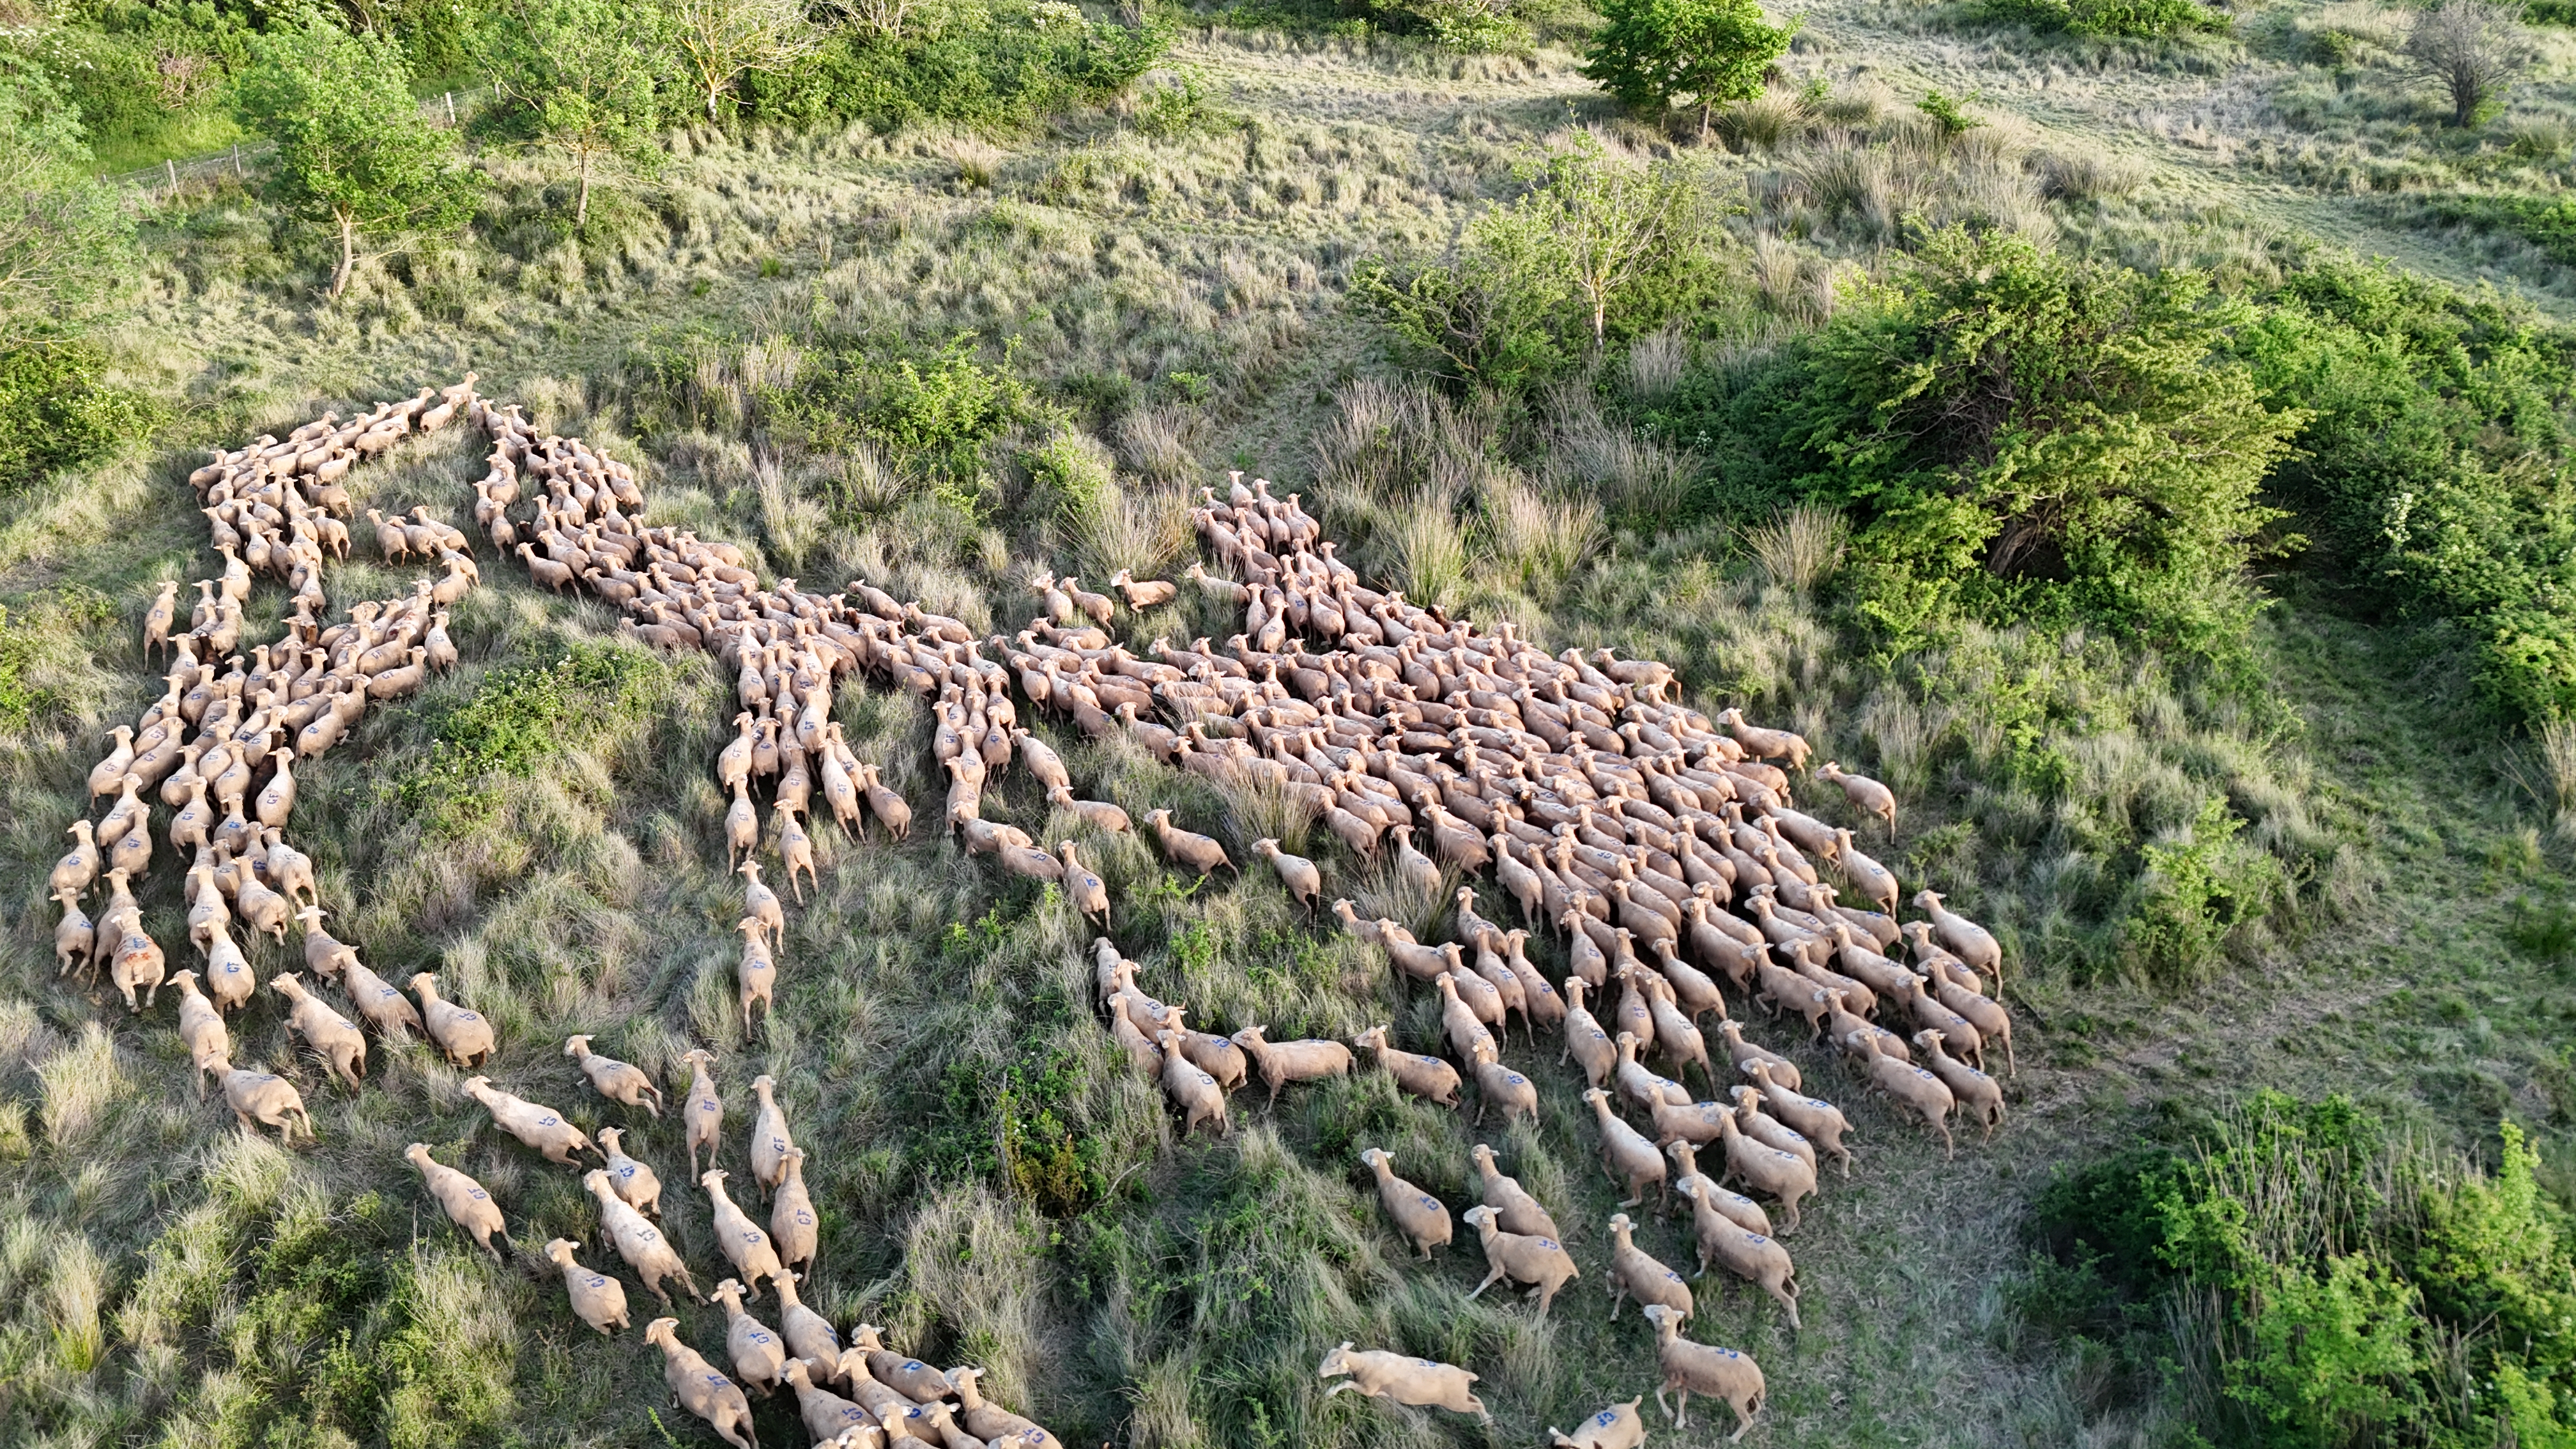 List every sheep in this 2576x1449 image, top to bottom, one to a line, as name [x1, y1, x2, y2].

sheep [441, 371, 479, 404]
sheep [385, 387, 436, 422]
sheep [463, 392, 485, 429]
sheep [420, 393, 463, 437]
sheep [472, 399, 505, 440]
sheep [339, 401, 392, 431]
sheep [369, 401, 416, 436]
sheep [503, 404, 528, 437]
sheep [289, 410, 339, 440]
sheep [337, 412, 372, 449]
sheep [500, 416, 529, 458]
sheep [354, 420, 406, 471]
sheep [307, 424, 337, 448]
sheep [493, 425, 521, 463]
sheep [519, 425, 572, 460]
sheep [260, 433, 307, 464]
sheep [224, 434, 278, 466]
sheep [298, 434, 343, 500]
sheep [567, 438, 600, 473]
sheep [490, 439, 512, 471]
sheep [562, 440, 592, 457]
sheep [268, 441, 314, 475]
sheep [540, 442, 567, 478]
sheep [519, 443, 546, 477]
sheep [236, 444, 263, 478]
sheep [315, 447, 357, 485]
sheep [594, 448, 634, 483]
sheep [189, 449, 228, 510]
sheep [484, 454, 504, 492]
sheep [561, 456, 597, 489]
sheep [233, 457, 265, 494]
sheep [540, 462, 566, 481]
sheep [236, 463, 270, 499]
sheep [604, 463, 644, 514]
sheep [488, 464, 520, 508]
sheep [207, 464, 239, 506]
sheep [591, 468, 625, 517]
sheep [566, 468, 596, 523]
sheep [1228, 470, 1253, 508]
sheep [258, 471, 286, 509]
sheep [298, 474, 355, 521]
sheep [281, 477, 310, 518]
sheep [1251, 478, 1280, 517]
sheep [546, 478, 562, 519]
sheep [472, 481, 494, 545]
sheep [555, 481, 586, 529]
sheep [1197, 486, 1234, 524]
sheep [246, 493, 284, 528]
sheep [1287, 493, 1320, 549]
sheep [532, 494, 556, 533]
sheep [1241, 498, 1272, 554]
sheep [217, 498, 238, 527]
sheep [230, 499, 271, 537]
sheep [283, 500, 318, 544]
sheep [489, 500, 519, 565]
sheep [1264, 500, 1294, 566]
sheep [1278, 502, 1316, 556]
sheep [408, 506, 476, 560]
sheep [200, 506, 241, 559]
sheep [306, 507, 352, 568]
sheep [1187, 507, 1237, 535]
sheep [1233, 507, 1265, 551]
sheep [366, 508, 410, 567]
sheep [1199, 508, 1243, 557]
sheep [553, 510, 586, 543]
sheep [541, 512, 578, 547]
sheep [629, 513, 665, 546]
sheep [384, 516, 437, 562]
sheep [594, 517, 643, 571]
sheep [240, 518, 284, 587]
sheep [288, 518, 326, 581]
sheep [516, 521, 548, 559]
sheep [583, 523, 637, 572]
sheep [656, 526, 713, 557]
sheep [1235, 527, 1283, 578]
sheep [261, 528, 296, 579]
sheep [636, 528, 679, 562]
sheep [536, 529, 598, 595]
sheep [679, 531, 747, 567]
sheep [578, 533, 630, 577]
sheep [429, 535, 481, 588]
sheep [670, 537, 726, 570]
sheep [1292, 537, 1334, 598]
sheep [213, 541, 256, 607]
sheep [1319, 542, 1357, 584]
sheep [284, 542, 311, 591]
sheep [516, 542, 583, 606]
sheep [1236, 545, 1267, 585]
sheep [644, 546, 697, 585]
sheep [690, 550, 760, 599]
sheep [1296, 551, 1330, 595]
sheep [1280, 554, 1309, 601]
sheep [430, 556, 471, 612]
sheep [1183, 560, 1251, 604]
sheep [298, 560, 326, 617]
sheep [647, 562, 697, 595]
sheep [696, 566, 739, 594]
sheep [581, 567, 638, 617]
sheep [1263, 567, 1285, 618]
sheep [1110, 568, 1180, 614]
sheep [1339, 568, 1385, 610]
sheep [1032, 570, 1073, 626]
sheep [629, 571, 681, 613]
sheep [655, 571, 706, 609]
sheep [1280, 572, 1310, 638]
sheep [1309, 572, 1343, 616]
sheep [1331, 574, 1366, 616]
sheep [216, 576, 242, 621]
sheep [1059, 577, 1115, 642]
sheep [779, 577, 828, 609]
sheep [731, 578, 793, 613]
sheep [695, 579, 747, 605]
sheep [848, 579, 907, 635]
sheep [191, 579, 218, 629]
sheep [381, 579, 433, 611]
sheep [145, 580, 179, 672]
sheep [1242, 583, 1270, 650]
sheep [776, 584, 818, 618]
sheep [1303, 585, 1345, 651]
sheep [696, 587, 736, 620]
sheep [385, 590, 433, 643]
sheep [1339, 590, 1384, 645]
sheep [1384, 591, 1425, 616]
sheep [752, 591, 797, 636]
sheep [674, 592, 699, 625]
sheep [826, 593, 886, 624]
sheep [289, 594, 317, 625]
sheep [627, 597, 687, 624]
sheep [209, 597, 245, 658]
sheep [370, 598, 406, 647]
sheep [729, 600, 795, 643]
sheep [1257, 600, 1290, 654]
sheep [319, 601, 384, 649]
sheep [642, 600, 702, 651]
sheep [900, 601, 975, 644]
sheep [1385, 600, 1444, 635]
sheep [699, 602, 757, 639]
sheep [794, 603, 855, 631]
sheep [1370, 603, 1414, 645]
sheep [1424, 604, 1487, 639]
sheep [328, 605, 367, 667]
sheep [812, 607, 885, 683]
sheep [842, 607, 904, 644]
sheep [736, 610, 805, 651]
sheep [425, 611, 458, 679]
sheep [693, 613, 741, 647]
sheep [1405, 615, 1456, 651]
sheep [269, 615, 303, 671]
sheep [804, 616, 864, 681]
sheep [1027, 616, 1112, 649]
sheep [619, 617, 679, 647]
sheep [787, 617, 843, 673]
sheep [765, 619, 784, 646]
sheep [334, 620, 375, 668]
sheep [736, 620, 764, 671]
sheep [874, 620, 946, 662]
sheep [1451, 620, 1509, 659]
sheep [299, 621, 334, 673]
sheep [858, 622, 914, 681]
sheep [1494, 622, 1553, 661]
sheep [357, 624, 418, 676]
sheep [711, 624, 741, 687]
sheep [921, 626, 968, 664]
sheep [191, 628, 226, 681]
sheep [1445, 629, 1488, 669]
sheep [1014, 630, 1083, 673]
sheep [1411, 630, 1455, 669]
sheep [1340, 632, 1401, 675]
sheep [166, 633, 200, 694]
sheep [1227, 633, 1288, 675]
sheep [1359, 633, 1395, 654]
sheep [798, 634, 825, 684]
sheep [900, 634, 948, 681]
sheep [988, 634, 1042, 672]
sheep [1060, 636, 1139, 674]
sheep [1190, 636, 1248, 679]
sheep [1401, 636, 1455, 675]
sheep [1148, 636, 1214, 672]
sheep [1480, 637, 1530, 689]
sheep [1283, 638, 1322, 671]
sheep [775, 640, 797, 685]
sheep [270, 640, 307, 693]
sheep [956, 640, 1013, 700]
sheep [1512, 640, 1580, 681]
sheep [1103, 642, 1187, 688]
sheep [317, 642, 363, 693]
sheep [937, 643, 988, 695]
sheep [244, 644, 272, 716]
sheep [1392, 644, 1440, 701]
sheep [736, 645, 766, 712]
sheep [881, 645, 937, 711]
sheep [366, 646, 427, 700]
sheep [758, 646, 780, 700]
sheep [1445, 647, 1497, 693]
sheep [1559, 647, 1618, 693]
sheep [1590, 647, 1682, 704]
sheep [290, 648, 328, 702]
sheep [1325, 650, 1399, 695]
sheep [791, 651, 817, 707]
sheep [1276, 652, 1330, 703]
sheep [1511, 652, 1569, 704]
sheep [1342, 653, 1373, 715]
sheep [1043, 653, 1075, 682]
sheep [1314, 654, 1351, 714]
sheep [1424, 654, 1470, 703]
sheep [1010, 654, 1051, 721]
sheep [221, 655, 248, 698]
sheep [1479, 656, 1514, 696]
sheep [1081, 656, 1152, 698]
sheep [1257, 658, 1291, 699]
sheep [1038, 659, 1101, 731]
sheep [1360, 659, 1382, 679]
sheep [1188, 660, 1257, 688]
sheep [180, 664, 216, 726]
sheep [935, 665, 953, 702]
sheep [1142, 666, 1214, 697]
sheep [963, 667, 988, 714]
sheep [253, 670, 291, 712]
sheep [774, 670, 799, 723]
sheep [794, 670, 832, 727]
sheep [1072, 670, 1154, 722]
sheep [1201, 670, 1267, 714]
sheep [1454, 670, 1522, 719]
sheep [982, 672, 1016, 732]
sheep [139, 673, 186, 732]
sheep [315, 673, 372, 724]
sheep [282, 676, 342, 748]
sheep [1360, 676, 1423, 725]
sheep [1542, 678, 1613, 728]
sheep [1509, 679, 1570, 725]
sheep [199, 680, 228, 733]
sheep [1153, 680, 1230, 715]
sheep [1252, 680, 1320, 722]
sheep [1389, 681, 1453, 729]
sheep [1061, 682, 1119, 738]
sheep [1612, 682, 1666, 724]
sheep [943, 683, 969, 733]
sheep [1637, 683, 1717, 733]
sheep [796, 686, 828, 783]
sheep [232, 688, 275, 743]
sheep [1238, 687, 1313, 726]
sheep [1334, 688, 1386, 736]
sheep [1511, 688, 1569, 752]
sheep [1445, 689, 1525, 732]
sheep [966, 691, 989, 750]
sheep [295, 691, 350, 759]
sheep [191, 695, 244, 762]
sheep [134, 695, 179, 758]
sheep [1314, 696, 1381, 742]
sheep [1180, 696, 1249, 738]
sheep [750, 697, 773, 745]
sheep [932, 700, 962, 788]
sheep [1115, 701, 1176, 764]
sheep [1377, 701, 1449, 737]
sheep [1560, 701, 1625, 755]
sheep [775, 704, 812, 777]
sheep [1621, 704, 1682, 751]
sheep [244, 705, 289, 765]
sheep [982, 705, 1012, 775]
sheep [1262, 705, 1328, 741]
sheep [1717, 708, 1813, 780]
sheep [1238, 709, 1302, 754]
sheep [1444, 708, 1505, 749]
sheep [1479, 709, 1551, 753]
sheep [1664, 709, 1749, 762]
sheep [1378, 710, 1454, 748]
sheep [717, 712, 754, 793]
sheep [1658, 716, 1704, 757]
sheep [127, 716, 188, 793]
sheep [751, 717, 779, 800]
sheep [198, 721, 235, 786]
sheep [826, 722, 869, 797]
sheep [1178, 721, 1259, 756]
sheep [1617, 722, 1664, 759]
sheep [1381, 724, 1465, 771]
sheep [88, 725, 136, 816]
sheep [956, 725, 986, 795]
sheep [1309, 726, 1367, 775]
sheep [1447, 727, 1475, 743]
sheep [246, 728, 287, 820]
sheep [1009, 728, 1070, 795]
sheep [1499, 730, 1581, 771]
sheep [1297, 731, 1340, 779]
sheep [1561, 731, 1631, 765]
sheep [1377, 732, 1463, 775]
sheep [1348, 733, 1413, 778]
sheep [1166, 736, 1234, 776]
sheep [1221, 737, 1282, 774]
sheep [817, 738, 867, 845]
sheep [1454, 738, 1518, 765]
sheep [214, 739, 252, 822]
sheep [1690, 739, 1792, 809]
sheep [1509, 741, 1592, 786]
sheep [777, 743, 812, 826]
sheep [1564, 743, 1645, 787]
sheep [161, 744, 206, 806]
sheep [1454, 746, 1506, 779]
sheep [255, 747, 297, 843]
sheep [1661, 747, 1738, 801]
sheep [1375, 749, 1443, 811]
sheep [1570, 750, 1650, 804]
sheep [1413, 752, 1480, 796]
sheep [1339, 753, 1402, 803]
sheep [1627, 755, 1701, 809]
sheep [1650, 754, 1726, 815]
sheep [1522, 755, 1601, 800]
sheep [944, 756, 979, 836]
sheep [1694, 756, 1782, 815]
sheep [1815, 762, 1896, 846]
sheep [863, 764, 912, 844]
sheep [1267, 764, 1337, 805]
sheep [1470, 765, 1513, 803]
sheep [1435, 769, 1493, 830]
sheep [1324, 770, 1397, 838]
sheep [1342, 770, 1412, 825]
sheep [96, 773, 143, 873]
sheep [725, 773, 759, 877]
sheep [1543, 775, 1611, 816]
sheep [169, 776, 216, 865]
sheep [1506, 777, 1581, 823]
sheep [1603, 779, 1680, 833]
sheep [1046, 786, 1132, 835]
sheep [1557, 786, 1626, 841]
sheep [1662, 786, 1727, 834]
sheep [1411, 787, 1487, 847]
sheep [1313, 788, 1377, 857]
sheep [1513, 788, 1560, 837]
sheep [1748, 791, 1842, 875]
sheep [213, 792, 248, 853]
sheep [1597, 795, 1678, 856]
sheep [1488, 797, 1556, 852]
sheep [773, 798, 820, 910]
sheep [949, 800, 1033, 863]
sheep [1720, 801, 1773, 863]
sheep [111, 803, 152, 881]
sheep [1568, 803, 1625, 854]
sheep [1420, 804, 1493, 892]
sheep [1143, 809, 1241, 882]
sheep [1485, 810, 1548, 869]
sheep [1671, 814, 1737, 885]
sheep [1752, 814, 1818, 885]
sheep [49, 820, 100, 899]
sheep [241, 821, 267, 881]
sheep [1552, 821, 1618, 879]
sheep [183, 822, 217, 912]
sheep [1624, 821, 1684, 881]
sheep [985, 824, 1064, 879]
sheep [1390, 824, 1442, 908]
sheep [1708, 825, 1774, 889]
sheep [1826, 827, 1898, 919]
sheep [259, 827, 319, 912]
sheep [1670, 832, 1732, 912]
sheep [1487, 833, 1544, 936]
sheep [1550, 835, 1612, 901]
sheep [1250, 838, 1320, 924]
sheep [206, 839, 240, 900]
sheep [1059, 840, 1113, 933]
sheep [1522, 843, 1572, 954]
sheep [1754, 843, 1812, 912]
sheep [1625, 844, 1695, 912]
sheep [1546, 846, 1611, 922]
sheep [1609, 854, 1682, 934]
sheep [228, 854, 288, 947]
sheep [737, 860, 784, 956]
sheep [187, 863, 231, 960]
sheep [87, 867, 138, 991]
sheep [1604, 879, 1679, 958]
sheep [1692, 881, 1765, 945]
sheep [1750, 883, 1834, 949]
sheep [1812, 883, 1902, 951]
sheep [1796, 885, 1884, 957]
sheep [50, 887, 95, 980]
sheep [1457, 887, 1510, 956]
sheep [1913, 889, 2004, 1001]
sheep [1564, 890, 1638, 957]
sheep [1744, 895, 1838, 967]
sheep [1679, 897, 1756, 1004]
sheep [1331, 897, 1418, 946]
sheep [110, 906, 165, 1013]
sheep [295, 906, 345, 990]
sheep [1560, 909, 1607, 1016]
sheep [196, 914, 255, 1020]
sheep [730, 915, 776, 1042]
sheep [1368, 918, 1448, 981]
sheep [1901, 920, 1982, 995]
sheep [1819, 920, 1916, 1034]
sheep [1471, 924, 1538, 1053]
sheep [1505, 928, 1568, 1034]
sheep [1612, 928, 1677, 1006]
sheep [1090, 937, 1122, 1022]
sheep [1780, 938, 1880, 1023]
sheep [1650, 938, 1727, 1026]
sheep [1436, 941, 1508, 1054]
sheep [1739, 943, 1827, 1051]
sheep [331, 945, 433, 1047]
sheep [1916, 957, 2016, 1080]
sheep [1114, 959, 1164, 1044]
sheep [1610, 963, 1655, 1066]
sheep [166, 969, 229, 1103]
sheep [270, 971, 367, 1094]
sheep [1435, 971, 1498, 1075]
sheep [405, 972, 496, 1069]
sheep [1896, 973, 1985, 1073]
sheep [1646, 973, 1720, 1102]
sheep [1558, 975, 1618, 1090]
sheep [1814, 986, 1922, 1100]
sheep [1107, 991, 1164, 1085]
sheep [1152, 1001, 1248, 1100]
sheep [1717, 1019, 1803, 1096]
sheep [1355, 1024, 1462, 1113]
sheep [1230, 1025, 1358, 1114]
sheep [1846, 1028, 1955, 1162]
sheep [1157, 1029, 1230, 1139]
sheep [1913, 1029, 2002, 1149]
sheep [1614, 1031, 1693, 1119]
sheep [563, 1035, 664, 1121]
sheep [1472, 1036, 1539, 1128]
sheep [677, 1049, 723, 1189]
sheep [201, 1050, 313, 1144]
sheep [1739, 1057, 1855, 1178]
sheep [750, 1075, 793, 1205]
sheep [461, 1076, 608, 1175]
sheep [1632, 1081, 1736, 1187]
sheep [1730, 1084, 1818, 1178]
sheep [1583, 1087, 1669, 1214]
sheep [1703, 1104, 1818, 1238]
sheep [598, 1127, 662, 1218]
sheep [404, 1142, 517, 1262]
sheep [1471, 1144, 1562, 1247]
sheep [771, 1147, 819, 1292]
sheep [1361, 1147, 1454, 1263]
sheep [583, 1168, 709, 1315]
sheep [701, 1168, 782, 1305]
sheep [1676, 1175, 1803, 1329]
sheep [1463, 1205, 1581, 1331]
sheep [1605, 1213, 1694, 1335]
sheep [545, 1237, 631, 1335]
sheep [772, 1268, 848, 1399]
sheep [711, 1278, 786, 1404]
sheep [1643, 1304, 1766, 1445]
sheep [640, 1317, 759, 1449]
sheep [850, 1323, 953, 1405]
sheep [1320, 1341, 1495, 1427]
sheep [830, 1346, 941, 1444]
sheep [779, 1356, 885, 1449]
sheep [943, 1365, 1063, 1449]
sheep [1549, 1394, 1649, 1449]
sheep [920, 1399, 988, 1449]
sheep [873, 1400, 941, 1449]
sheep [838, 1424, 882, 1449]
sheep [988, 1434, 1020, 1449]
sheep [810, 1435, 847, 1449]